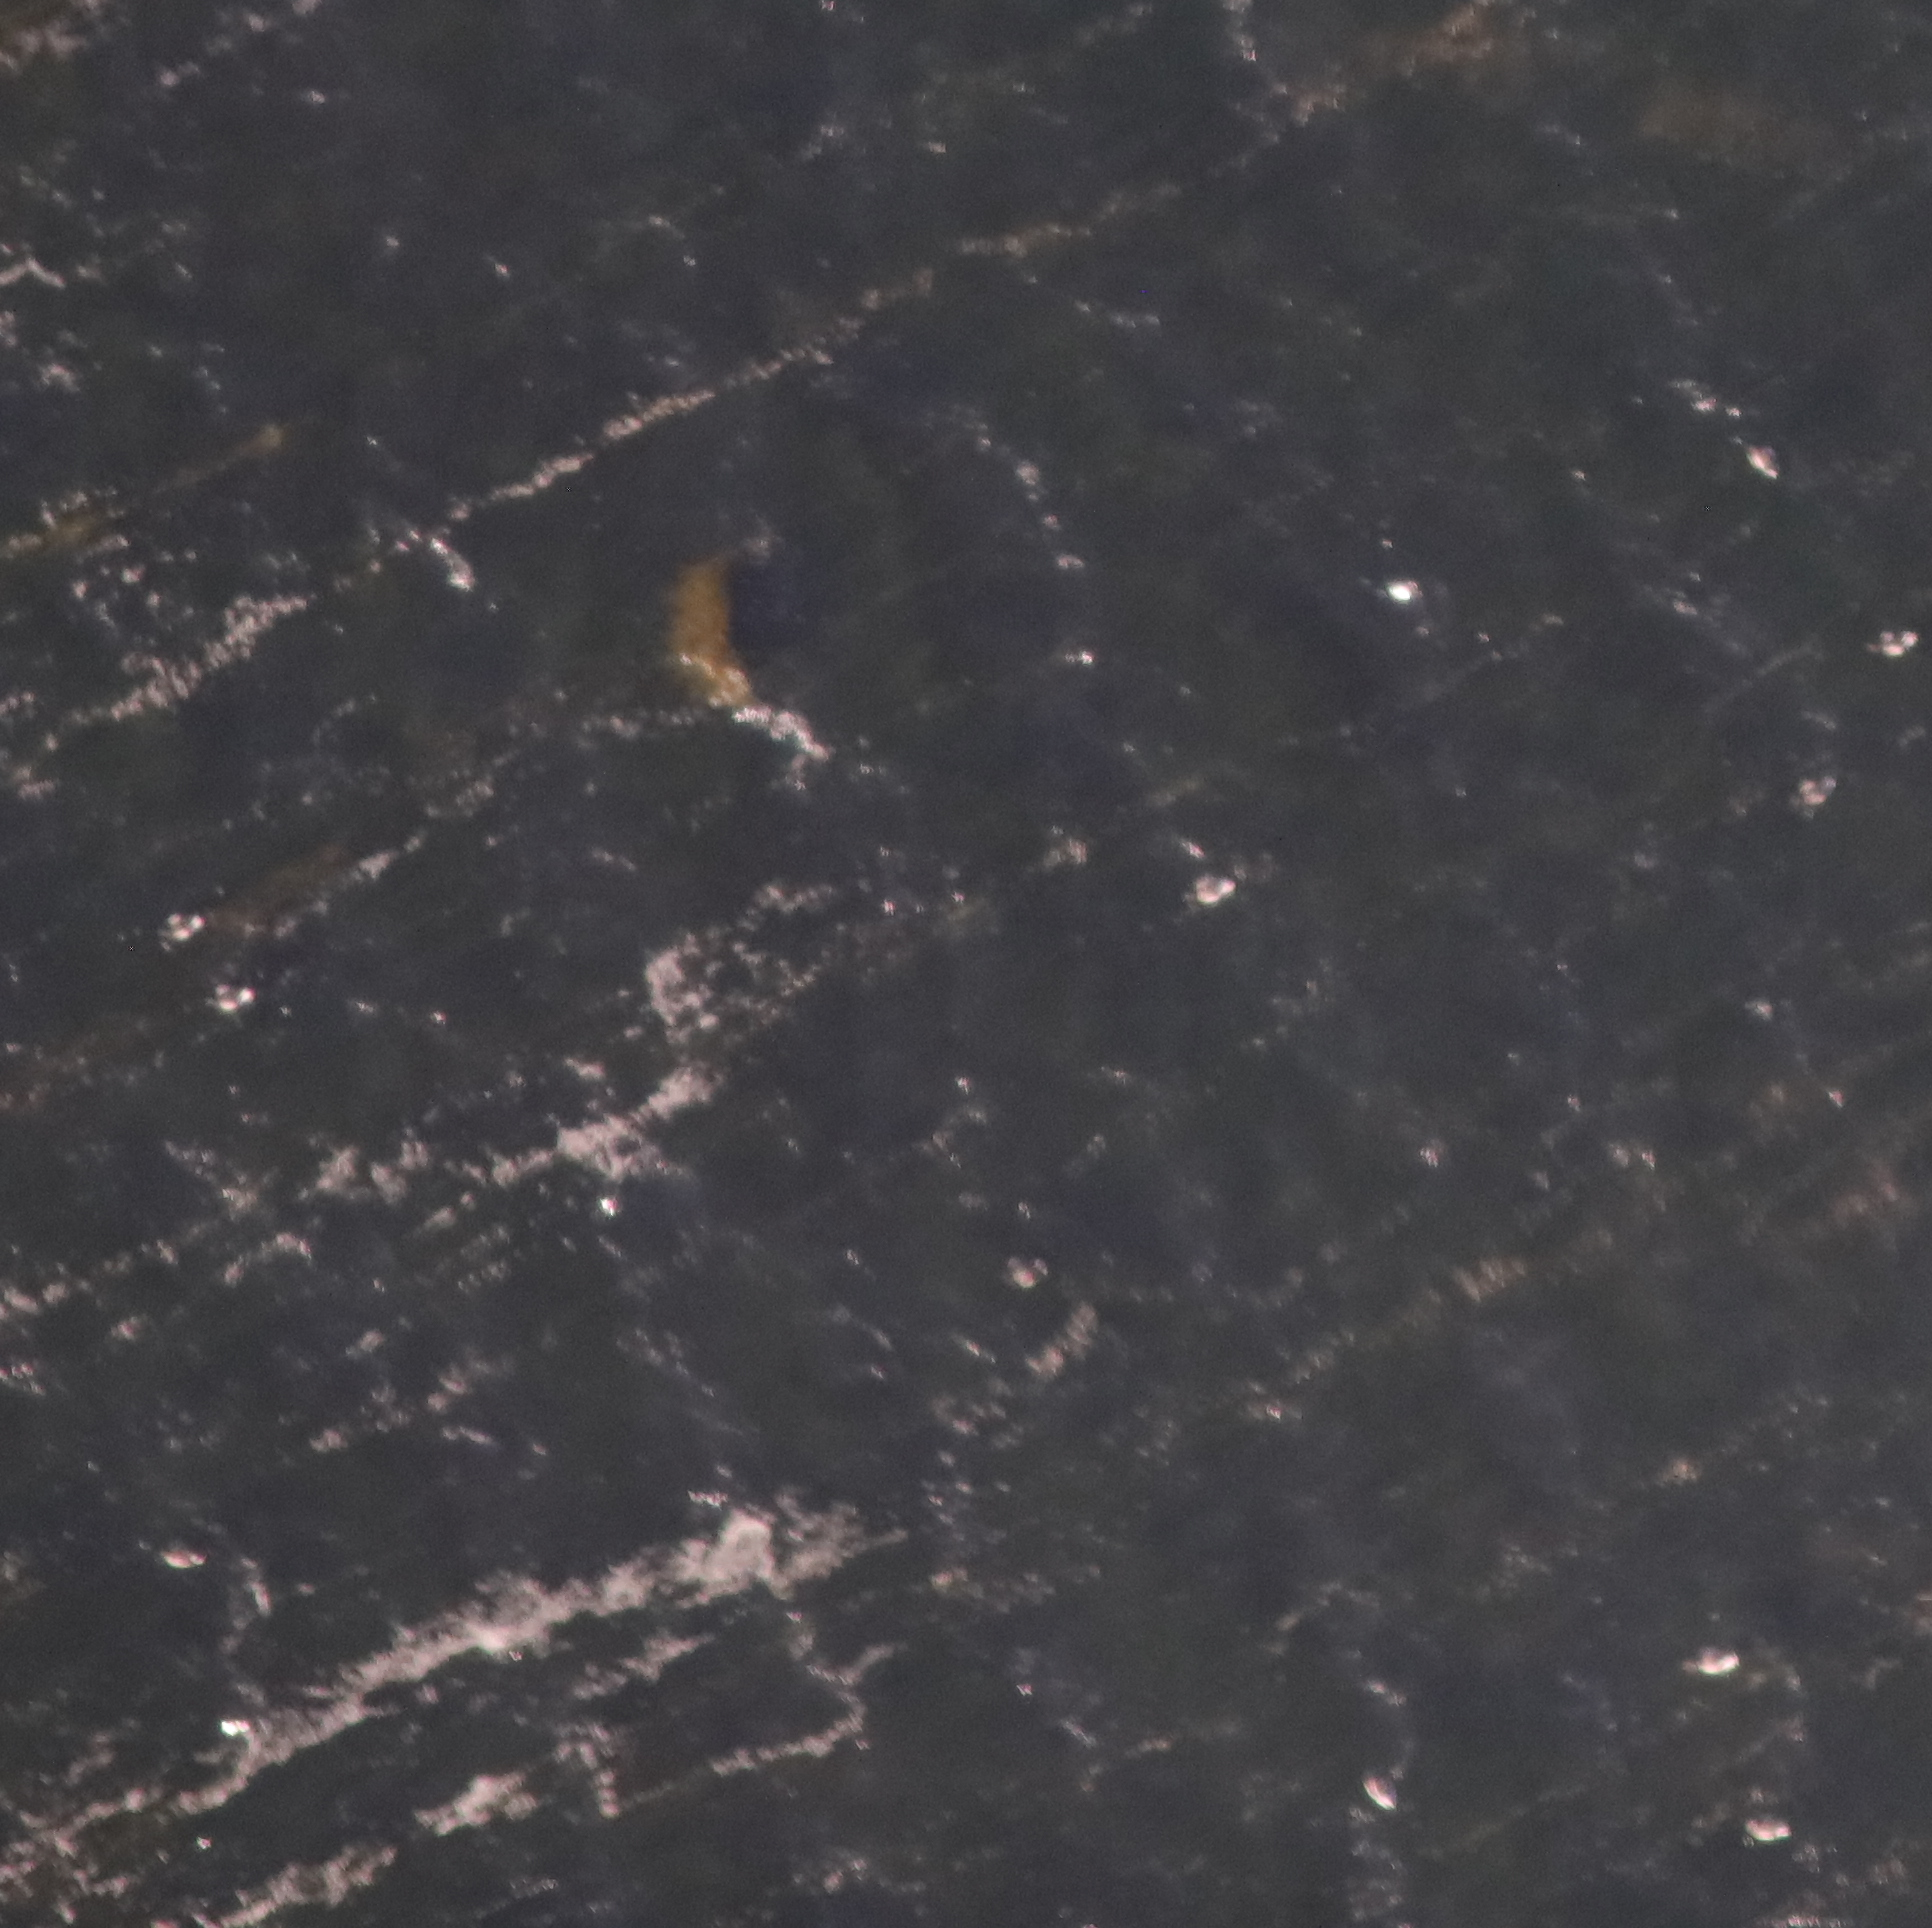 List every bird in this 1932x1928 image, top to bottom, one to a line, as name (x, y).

brant (1766, 459)
brant (1897, 644)
brant (1822, 791)
brant (1210, 890)
brant (180, 924)
brant (231, 1000)
brant (1026, 1271)
brant (180, 1556)
brant (1709, 1662)
brant (1382, 1784)
brant (1765, 1824)